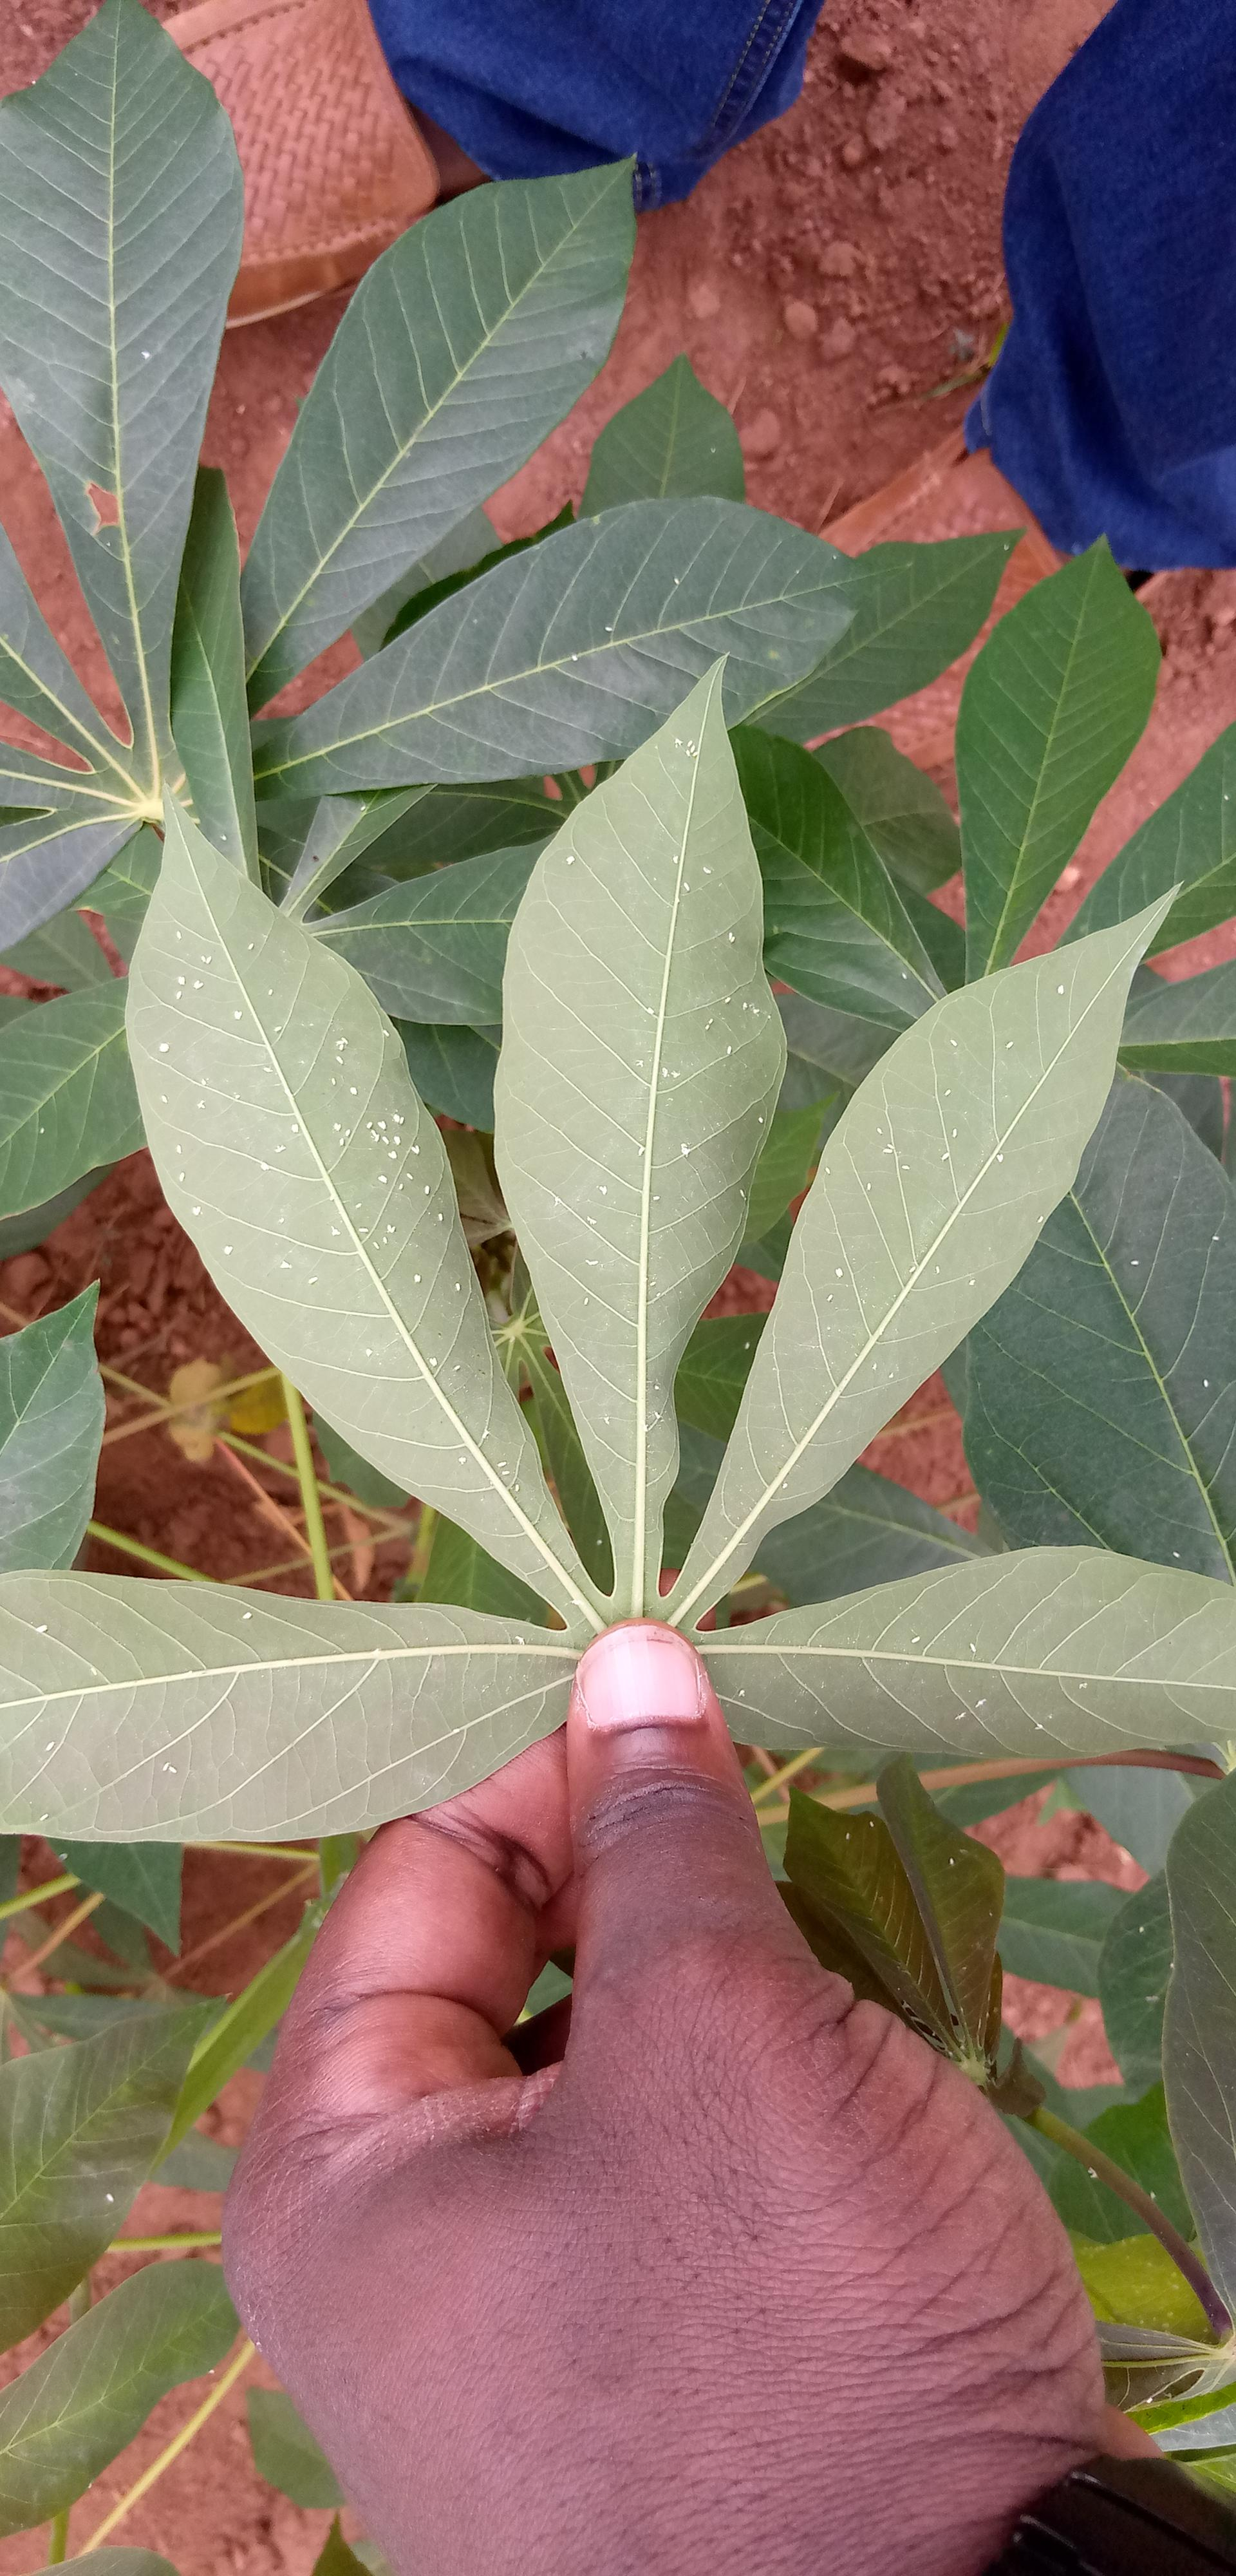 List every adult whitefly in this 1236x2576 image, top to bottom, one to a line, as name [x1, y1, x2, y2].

whitefly [673, 737, 684, 748]
whitefly [686, 739, 693, 749]
whitefly [688, 744, 697, 754]
whitefly [684, 748, 692, 759]
whitefly [691, 751, 699, 761]
whitefly [671, 853, 680, 865]
whitefly [563, 855, 577, 867]
whitefly [700, 865, 713, 876]
whitefly [682, 880, 692, 893]
whitefly [174, 927, 183, 942]
whitefly [728, 931, 733, 942]
whitefly [729, 936, 736, 945]
whitefly [245, 940, 257, 952]
whitefly [200, 954, 207, 966]
whitefly [206, 954, 213, 965]
whitefly [177, 974, 182, 986]
whitefly [182, 975, 186, 987]
whitefly [192, 979, 200, 989]
whitefly [196, 981, 205, 992]
whitefly [1061, 984, 1065, 998]
whitefly [1057, 985, 1061, 996]
whitefly [266, 987, 277, 998]
whitefly [173, 990, 183, 1003]
whitefly [723, 996, 733, 1005]
whitefly [740, 1001, 750, 1011]
whitefly [646, 1005, 657, 1016]
whitefly [751, 1007, 761, 1015]
whitefly [232, 1008, 238, 1022]
whitefly [239, 1009, 243, 1023]
whitefly [706, 1017, 715, 1025]
whitefly [704, 1024, 711, 1032]
whitefly [272, 1025, 284, 1033]
whitefly [380, 1027, 391, 1039]
whitefly [340, 1036, 351, 1046]
whitefly [948, 1038, 960, 1050]
whitefly [335, 1039, 344, 1046]
whitefly [1004, 1040, 1016, 1052]
whitefly [157, 1041, 169, 1047]
whitefly [337, 1043, 345, 1053]
whitefly [724, 1044, 735, 1056]
whitefly [158, 1047, 171, 1054]
whitefly [333, 1055, 345, 1068]
whitefly [260, 1065, 278, 1078]
whitefly [660, 1066, 670, 1079]
whitefly [669, 1069, 684, 1080]
whitefly [329, 1075, 337, 1087]
whitefly [199, 1076, 210, 1088]
whitefly [349, 1086, 353, 1096]
whitefly [353, 1086, 359, 1096]
whitefly [942, 1087, 954, 1099]
whitefly [160, 1092, 169, 1105]
whitefly [195, 1099, 210, 1112]
whitefly [392, 1113, 400, 1125]
whitefly [756, 1114, 765, 1125]
whitefly [398, 1115, 406, 1127]
whitefly [364, 1120, 374, 1130]
whitefly [289, 1121, 302, 1135]
whitefly [376, 1121, 389, 1132]
whitefly [288, 1122, 301, 1137]
whitefly [333, 1122, 339, 1130]
whitefly [337, 1122, 342, 1133]
whitefly [876, 1126, 885, 1137]
whitefly [950, 1126, 961, 1141]
whitefly [343, 1127, 353, 1139]
whitefly [370, 1128, 378, 1137]
whitefly [373, 1133, 380, 1143]
whitefly [338, 1137, 346, 1148]
whitefly [678, 1141, 693, 1160]
whitefly [174, 1142, 187, 1156]
whitefly [885, 1142, 896, 1150]
whitefly [272, 1142, 287, 1155]
whitefly [415, 1144, 422, 1153]
whitefly [637, 1144, 648, 1159]
whitefly [409, 1146, 418, 1155]
whitefly [881, 1148, 894, 1155]
whitefly [386, 1149, 399, 1161]
whitefly [385, 1150, 394, 1161]
whitefly [939, 1151, 951, 1163]
whitefly [995, 1151, 1007, 1166]
whitefly [260, 1157, 270, 1175]
whitefly [258, 1160, 273, 1176]
whitefly [900, 1163, 912, 1172]
whitefly [823, 1165, 833, 1177]
whitefly [177, 1169, 187, 1186]
whitefly [404, 1171, 415, 1183]
whitefly [380, 1175, 388, 1180]
whitefly [377, 1175, 388, 1185]
whitefly [864, 1180, 873, 1192]
whitefly [396, 1181, 407, 1194]
whitefly [422, 1183, 433, 1197]
whitefly [597, 1184, 609, 1197]
whitefly [650, 1193, 662, 1202]
whitefly [191, 1202, 205, 1221]
whitefly [352, 1202, 363, 1210]
whitefly [189, 1203, 206, 1217]
whitefly [435, 1211, 446, 1227]
whitefly [1035, 1213, 1045, 1225]
whitefly [328, 1222, 344, 1238]
whitefly [386, 1223, 391, 1233]
whitefly [390, 1224, 398, 1233]
whitefly [356, 1227, 370, 1234]
whitefly [381, 1235, 389, 1247]
whitefly [371, 1240, 381, 1251]
whitefly [222, 1242, 234, 1258]
whitefly [220, 1242, 237, 1256]
whitefly [277, 1256, 295, 1271]
whitefly [933, 1263, 944, 1277]
whitefly [907, 1264, 919, 1274]
whitefly [837, 1267, 845, 1277]
whitefly [834, 1268, 841, 1279]
whitefly [413, 1272, 418, 1285]
whitefly [417, 1273, 422, 1283]
whitefly [306, 1274, 322, 1286]
whitefly [647, 1279, 659, 1287]
whitefly [453, 1282, 463, 1293]
whitefly [823, 1293, 836, 1304]
whitefly [581, 1294, 592, 1310]
whitefly [362, 1347, 375, 1360]
whitefly [433, 1356, 440, 1366]
whitefly [428, 1357, 435, 1369]
whitefly [451, 1363, 464, 1374]
whitefly [653, 1410, 662, 1421]
whitefly [601, 1413, 613, 1426]
whitefly [480, 1428, 492, 1441]
whitefly [456, 1453, 469, 1466]
whitefly [496, 1460, 509, 1470]
whitefly [499, 1469, 512, 1477]
whitefly [512, 1482, 521, 1495]
whitefly [570, 1598, 583, 1608]
whitefly [240, 1609, 253, 1622]
whitefly [35, 1622, 50, 1636]
whitefly [33, 1623, 52, 1636]
whitefly [908, 1633, 922, 1647]
whitefly [512, 1634, 527, 1646]
whitefly [967, 1640, 980, 1654]
whitefly [44, 1740, 56, 1753]
whitefly [160, 1761, 171, 1773]
whitefly [167, 1765, 178, 1775]
whitefly [38, 1811, 50, 1823]
whitefly [868, 1820, 876, 1829]
whitefly [844, 1832, 851, 1841]
whitefly [948, 1857, 956, 1867]
whitefly [1087, 2166, 1099, 2181]